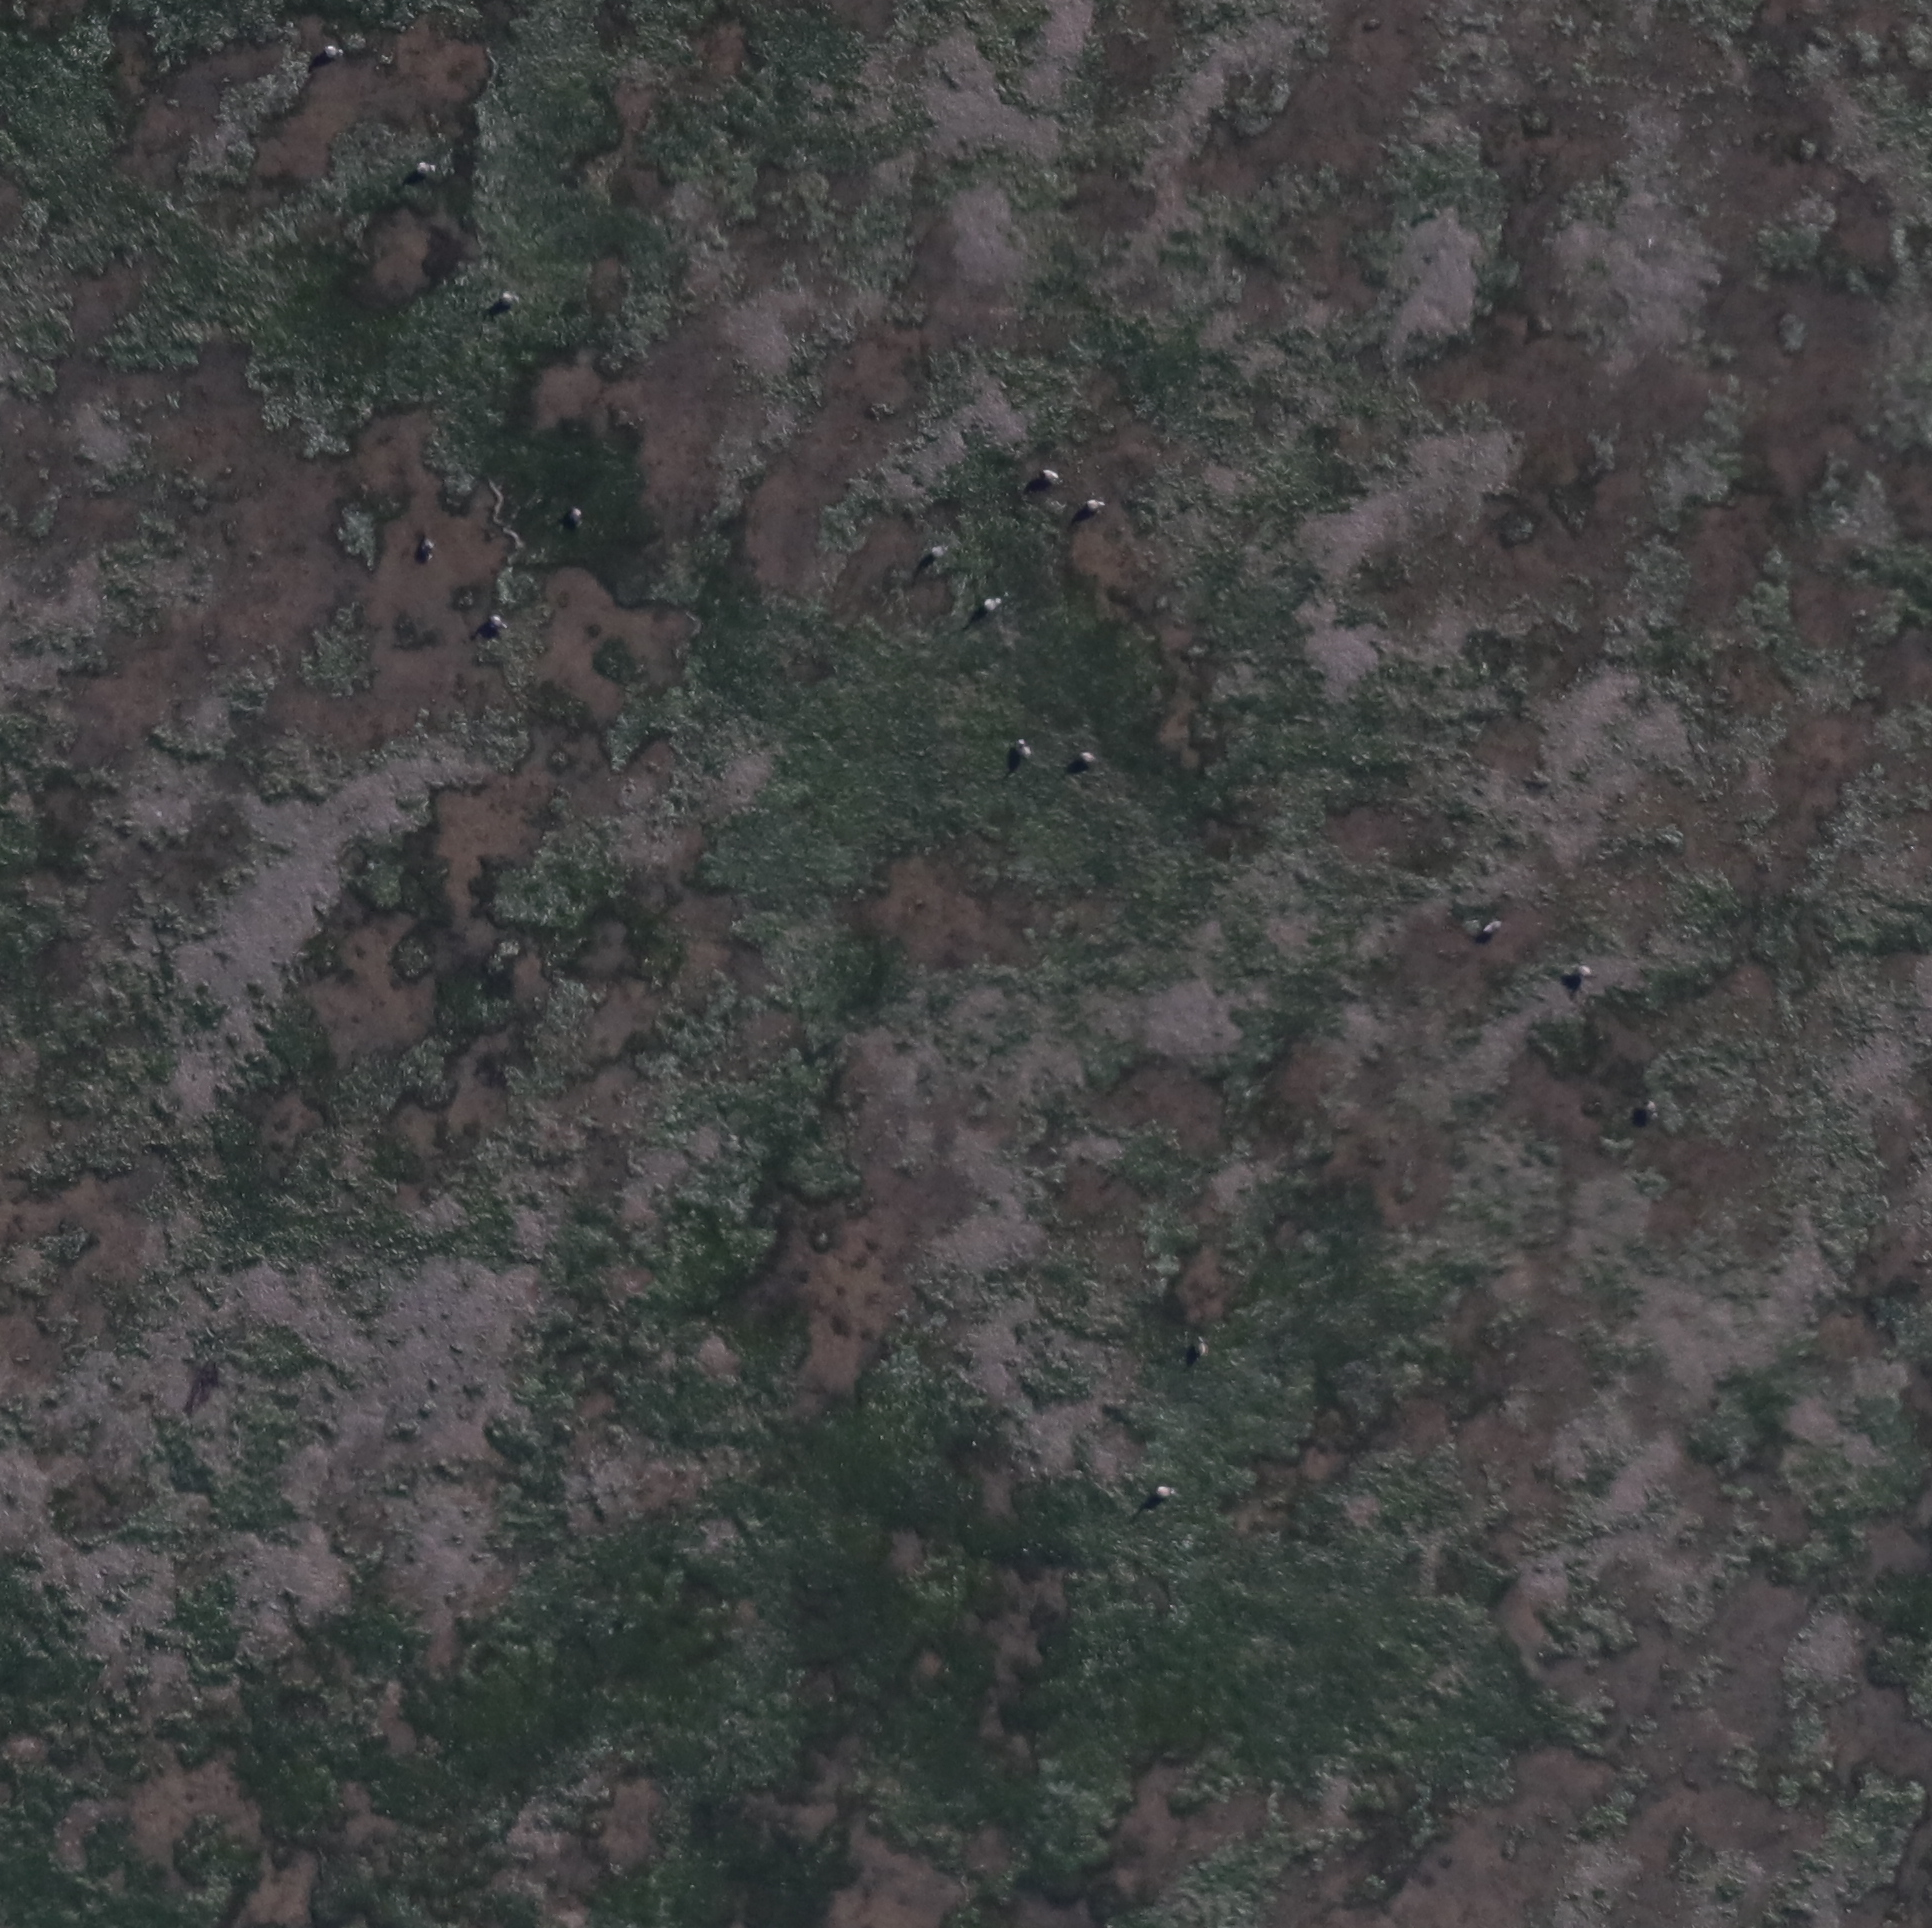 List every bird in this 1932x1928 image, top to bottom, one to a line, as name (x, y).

brant (332, 49)
brant (427, 170)
brant (510, 299)
brant (1048, 476)
brant (1091, 504)
brant (577, 516)
brant (428, 548)
brant (938, 553)
brant (990, 607)
brant (497, 623)
brant (1023, 755)
brant (1086, 757)
Canada goose (1490, 926)
Canada goose (1585, 972)
Canada goose (1652, 1108)
Canada goose (1200, 1348)
Canada goose (1164, 1491)